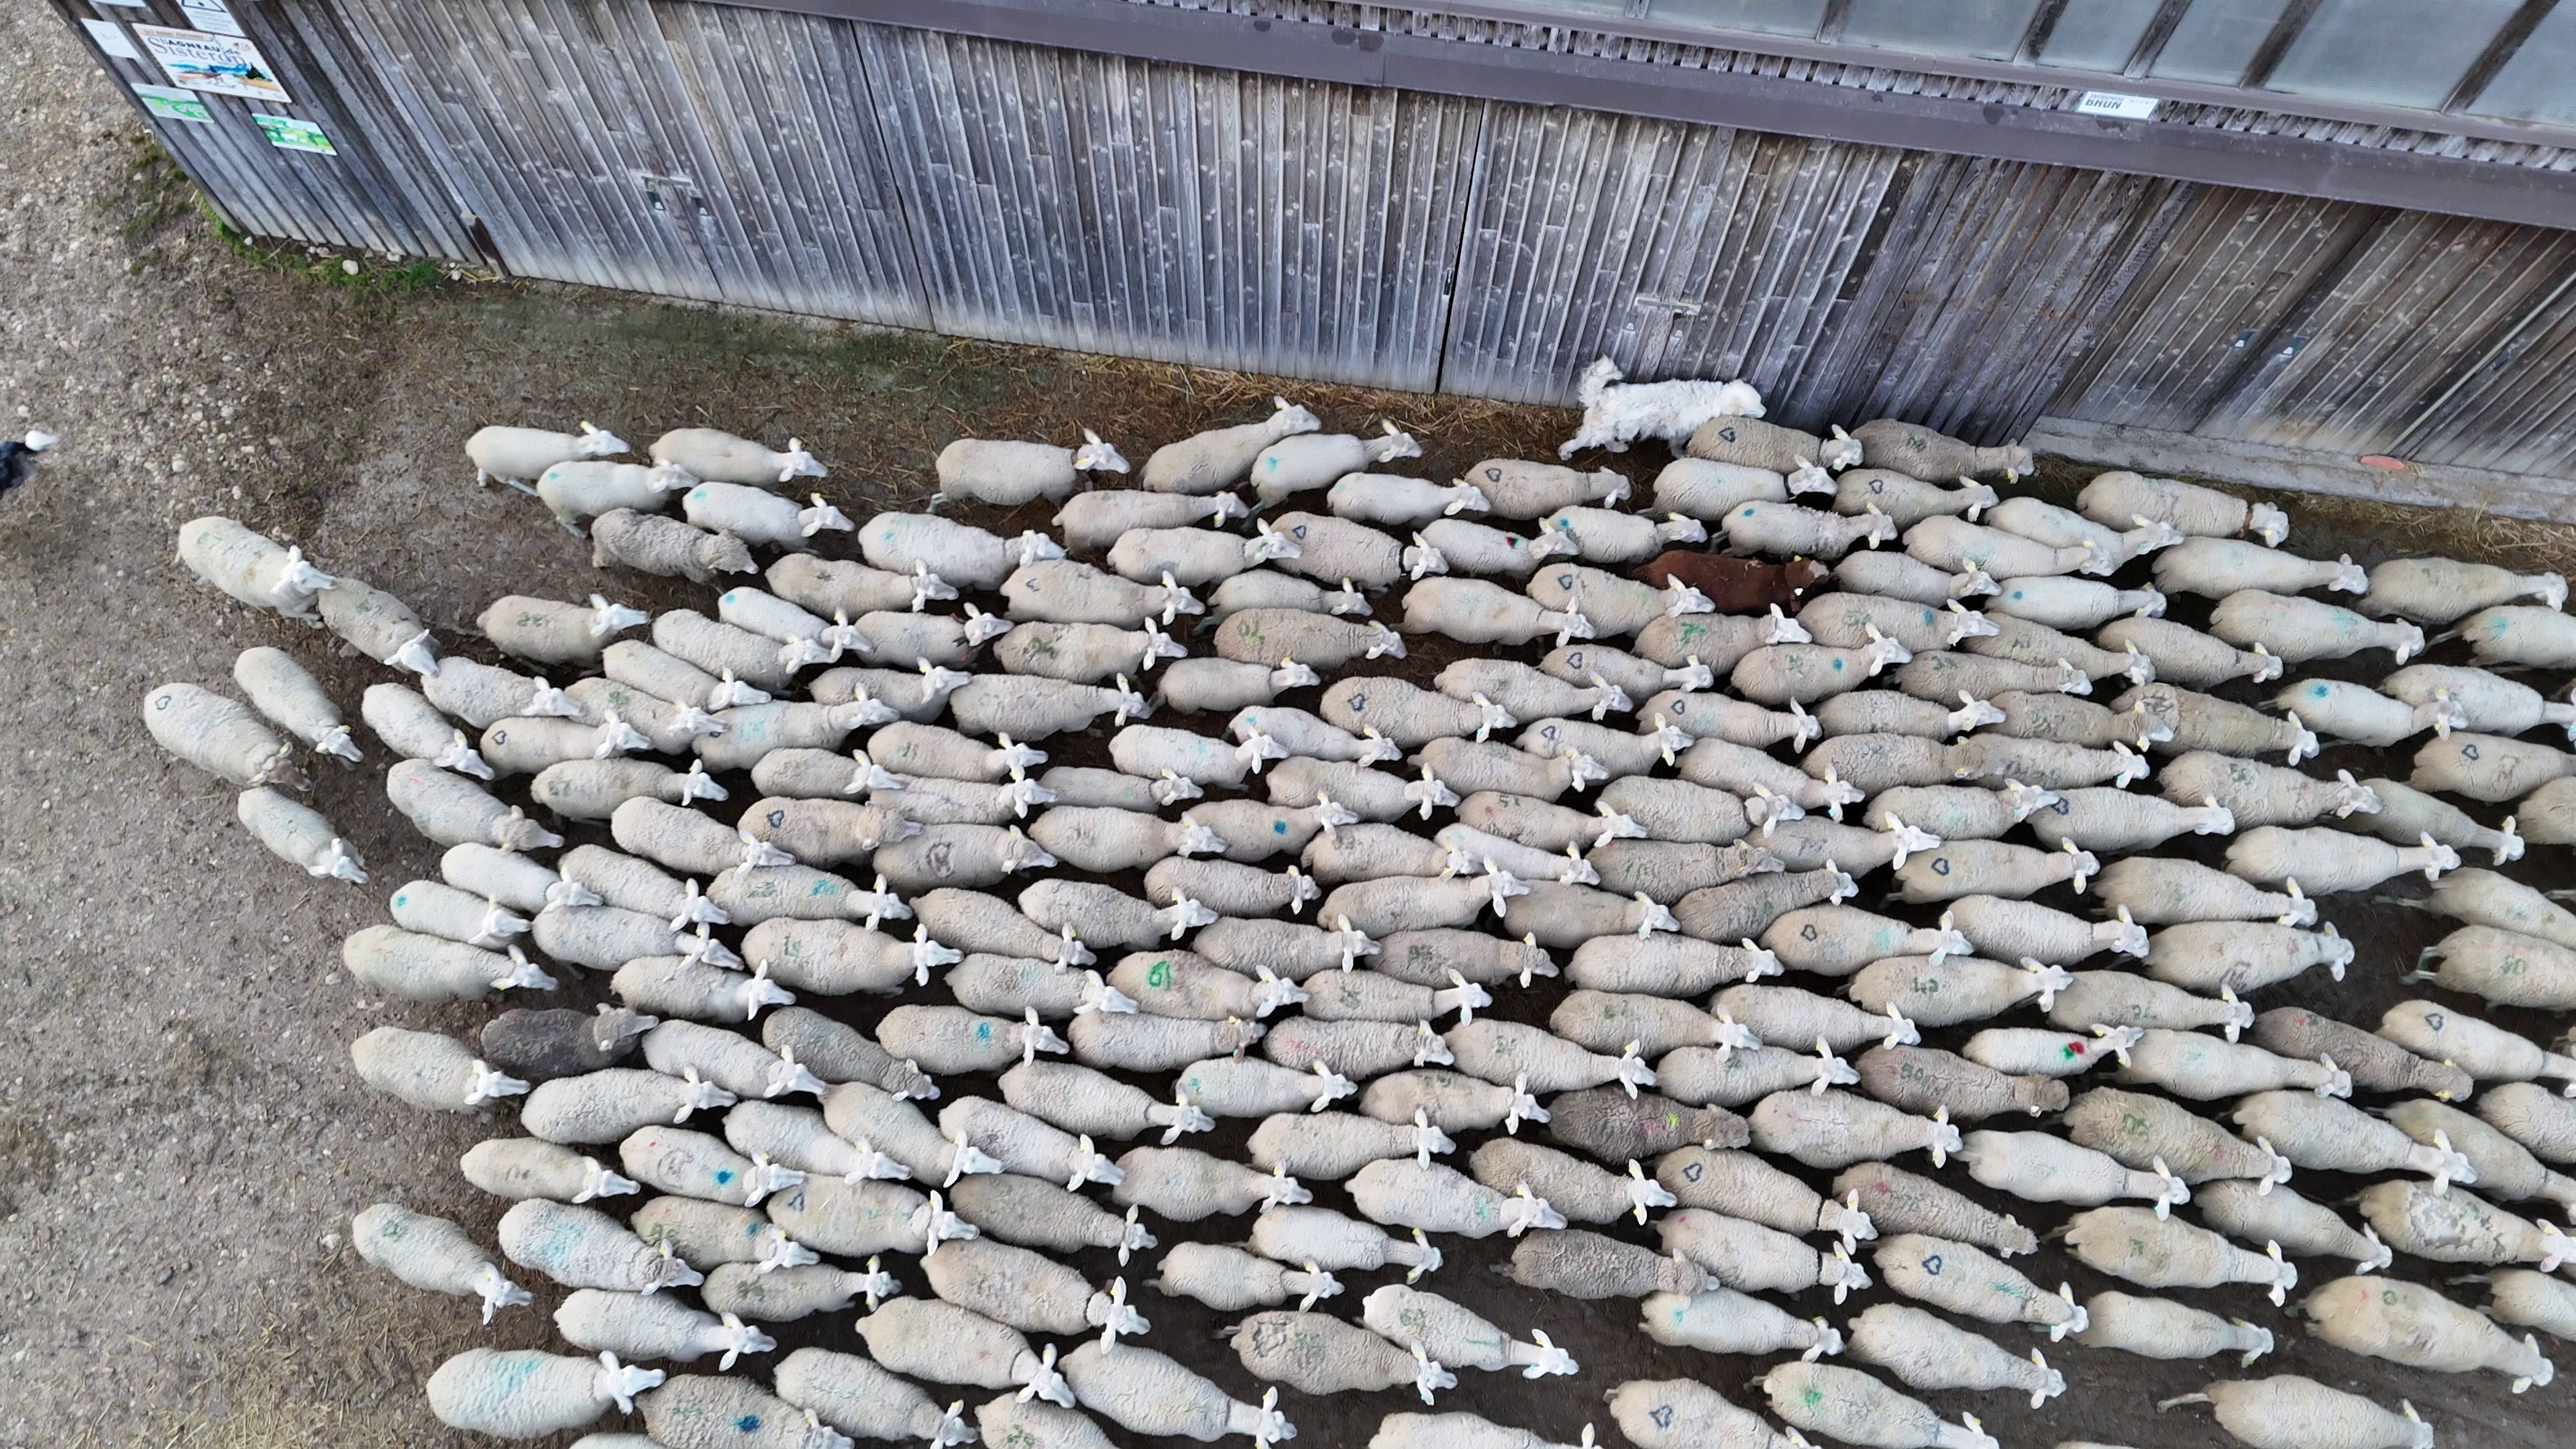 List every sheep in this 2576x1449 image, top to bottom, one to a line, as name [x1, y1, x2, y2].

sheep [1139, 395, 1322, 497]
sheep [1685, 415, 1863, 475]
sheep [1250, 417, 1422, 500]
sheep [1852, 419, 2035, 485]
sheep [465, 421, 628, 487]
sheep [648, 428, 831, 495]
sheep [932, 429, 1130, 509]
sheep [1650, 455, 1836, 523]
sheep [533, 457, 690, 526]
sheep [1464, 458, 1631, 520]
sheep [1833, 469, 2000, 539]
sheep [1329, 471, 1490, 539]
sheep [2077, 470, 2288, 547]
sheep [683, 481, 854, 555]
sheep [1053, 489, 1250, 551]
sheep [1975, 495, 2183, 576]
sheep [1718, 501, 1897, 565]
sheep [1542, 503, 1707, 570]
sheep [1259, 505, 1450, 593]
sheep [590, 507, 759, 586]
sheep [1415, 511, 1577, 582]
sheep [854, 512, 1063, 594]
sheep [175, 515, 339, 618]
sheep [1904, 514, 2113, 587]
sheep [1109, 518, 1302, 588]
sheep [2153, 536, 2367, 607]
sheep [762, 546, 961, 621]
sheep [1637, 547, 1831, 616]
sheep [1829, 549, 2003, 610]
sheep [2361, 557, 2567, 623]
sheep [999, 558, 1205, 630]
sheep [1206, 564, 1374, 621]
sheep [1527, 563, 1719, 641]
sheep [1993, 571, 2167, 633]
sheep [317, 575, 442, 677]
sheep [1403, 576, 1596, 656]
sheep [717, 584, 875, 655]
sheep [1806, 586, 2001, 653]
sheep [2210, 588, 2424, 666]
sheep [476, 592, 652, 672]
sheep [1632, 598, 1806, 673]
sheep [2426, 603, 2576, 677]
sheep [853, 603, 1008, 669]
sheep [652, 609, 837, 698]
sheep [1203, 609, 1406, 672]
sheep [1957, 609, 2154, 687]
sheep [989, 615, 1188, 686]
sheep [2095, 615, 2283, 693]
sheep [1727, 625, 1915, 705]
sheep [1541, 633, 1715, 701]
sheep [601, 635, 773, 715]
sheep [233, 646, 363, 764]
sheep [1890, 651, 2091, 708]
sheep [1155, 653, 1321, 717]
sheep [1432, 655, 1634, 734]
sheep [422, 656, 585, 734]
sheep [808, 656, 973, 722]
sheep [2386, 665, 2576, 742]
sheep [938, 671, 1151, 743]
sheep [1318, 671, 1507, 749]
sheep [563, 676, 732, 756]
sheep [362, 678, 493, 782]
sheep [2261, 679, 2468, 747]
sheep [692, 681, 901, 780]
sheep [2104, 682, 2320, 765]
sheep [144, 683, 311, 791]
sheep [1985, 686, 2173, 753]
sheep [1636, 690, 1824, 752]
sheep [1814, 690, 2004, 743]
sheep [1229, 695, 1393, 765]
sheep [479, 703, 656, 772]
sheep [1516, 710, 1694, 784]
sheep [1107, 712, 1291, 791]
sheep [860, 719, 1046, 785]
sheep [1804, 730, 2005, 794]
sheep [2410, 730, 2575, 807]
sheep [1959, 734, 2150, 791]
sheep [1411, 735, 1608, 804]
sheep [1675, 737, 1864, 823]
sheep [748, 745, 906, 801]
sheep [2157, 751, 2379, 830]
sheep [1267, 756, 1460, 826]
sheep [528, 756, 728, 823]
sheep [384, 758, 563, 851]
sheep [1036, 763, 1205, 820]
sheep [2512, 763, 2576, 852]
sheep [869, 764, 1060, 826]
sheep [1593, 769, 1805, 846]
sheep [1865, 773, 2062, 842]
sheep [2335, 777, 2526, 866]
sheep [2030, 785, 2235, 859]
sheep [237, 788, 368, 885]
sheep [1168, 788, 1360, 861]
sheep [1448, 789, 1646, 858]
sheep [741, 794, 925, 865]
sheep [608, 797, 790, 880]
sheep [1027, 803, 1230, 875]
sheep [1742, 807, 1941, 880]
sheep [1298, 814, 1454, 887]
sheep [2224, 819, 2459, 898]
sheep [870, 821, 1057, 892]
sheep [1436, 826, 1599, 892]
sheep [1582, 830, 1787, 900]
sheep [1885, 836, 2101, 901]
sheep [439, 838, 604, 914]
sheep [558, 844, 731, 932]
sheep [1147, 851, 1323, 925]
sheep [1316, 855, 1531, 939]
sheep [2087, 857, 2318, 928]
sheep [1669, 860, 1859, 939]
sheep [2400, 862, 2574, 949]
sheep [696, 865, 913, 933]
sheep [385, 875, 533, 949]
sheep [1496, 877, 1672, 951]
sheep [1015, 878, 1219, 954]
sheep [909, 888, 1095, 976]
sheep [1942, 893, 2148, 968]
sheep [532, 895, 744, 979]
sheep [1757, 897, 1975, 979]
sheep [1190, 907, 1379, 980]
sheep [2146, 910, 2356, 995]
sheep [740, 918, 965, 1000]
sheep [1358, 922, 1560, 991]
sheep [1559, 926, 1785, 998]
sheep [2400, 926, 2576, 1015]
sheep [345, 927, 557, 1007]
sheep [1845, 945, 2076, 1028]
sheep [1103, 950, 1301, 1021]
sheep [945, 953, 1136, 1021]
sheep [609, 954, 797, 1024]
sheep [1260, 961, 1493, 1026]
sheep [2040, 962, 2254, 1042]
sheep [1707, 972, 1922, 1055]
sheep [1549, 986, 1764, 1064]
sheep [1064, 995, 1262, 1076]
sheep [872, 996, 1062, 1078]
sheep [2379, 999, 2575, 1091]
sheep [759, 1001, 933, 1109]
sheep [482, 1003, 659, 1087]
sheep [1260, 1007, 1454, 1079]
sheep [2251, 1008, 2476, 1103]
sheep [1428, 1011, 1654, 1101]
sheep [1964, 1015, 2145, 1079]
sheep [644, 1016, 824, 1102]
sheep [352, 1024, 530, 1117]
sheep [2122, 1027, 2353, 1105]
sheep [1650, 1036, 1860, 1110]
sheep [1851, 1038, 2071, 1123]
sheep [1172, 1050, 1358, 1120]
sheep [995, 1054, 1213, 1146]
sheep [521, 1063, 738, 1151]
sheep [1356, 1073, 1551, 1137]
sheep [820, 1079, 1004, 1188]
sheep [2059, 1082, 2293, 1195]
sheep [2479, 1083, 2576, 1162]
sheep [1748, 1084, 1964, 1173]
sheep [1539, 1087, 1751, 1164]
sheep [2231, 1090, 2476, 1196]
sheep [723, 1095, 913, 1181]
sheep [940, 1096, 1126, 1191]
sheep [2376, 1098, 2576, 1226]
sheep [1246, 1106, 1459, 1183]
sheep [1956, 1118, 2191, 1219]
sheep [619, 1122, 806, 1208]
sheep [458, 1130, 641, 1207]
sheep [1471, 1136, 1679, 1233]
sheep [1649, 1146, 1878, 1256]
sheep [1116, 1148, 1314, 1225]
sheep [1342, 1157, 1567, 1238]
sheep [1829, 1163, 2038, 1258]
sheep [949, 1169, 1161, 1266]
sheep [766, 1173, 980, 1260]
sheep [2353, 1175, 2576, 1275]
sheep [2192, 1178, 2394, 1273]
sheep [625, 1190, 821, 1273]
sheep [496, 1193, 704, 1299]
sheep [1249, 1195, 1443, 1286]
sheep [350, 1200, 535, 1328]
sheep [2059, 1207, 2298, 1308]
sheep [1653, 1209, 1873, 1303]
sheep [1498, 1227, 1723, 1300]
sheep [918, 1232, 1152, 1354]
sheep [1873, 1233, 2085, 1347]
sheep [1151, 1243, 1343, 1314]
sheep [698, 1253, 903, 1322]
sheep [2446, 1270, 2576, 1345]
sheep [2285, 1274, 2553, 1395]
sheep [551, 1284, 778, 1370]
sheep [1638, 1284, 1847, 1363]
sheep [1358, 1285, 1580, 1382]
sheep [2062, 1290, 2274, 1368]
sheep [855, 1294, 1078, 1409]
sheep [1844, 1299, 2068, 1409]
sheep [1222, 1310, 1458, 1405]
sheep [1056, 1341, 1298, 1449]
sheep [773, 1346, 978, 1449]
sheep [426, 1347, 667, 1441]
sheep [1746, 1362, 2000, 1449]
sheep [635, 1373, 856, 1449]
sheep [2158, 1375, 2434, 1449]
sheep [1603, 1376, 1823, 1449]
sheep [976, 1392, 1119, 1449]
sheep [1369, 1413, 1600, 1449]